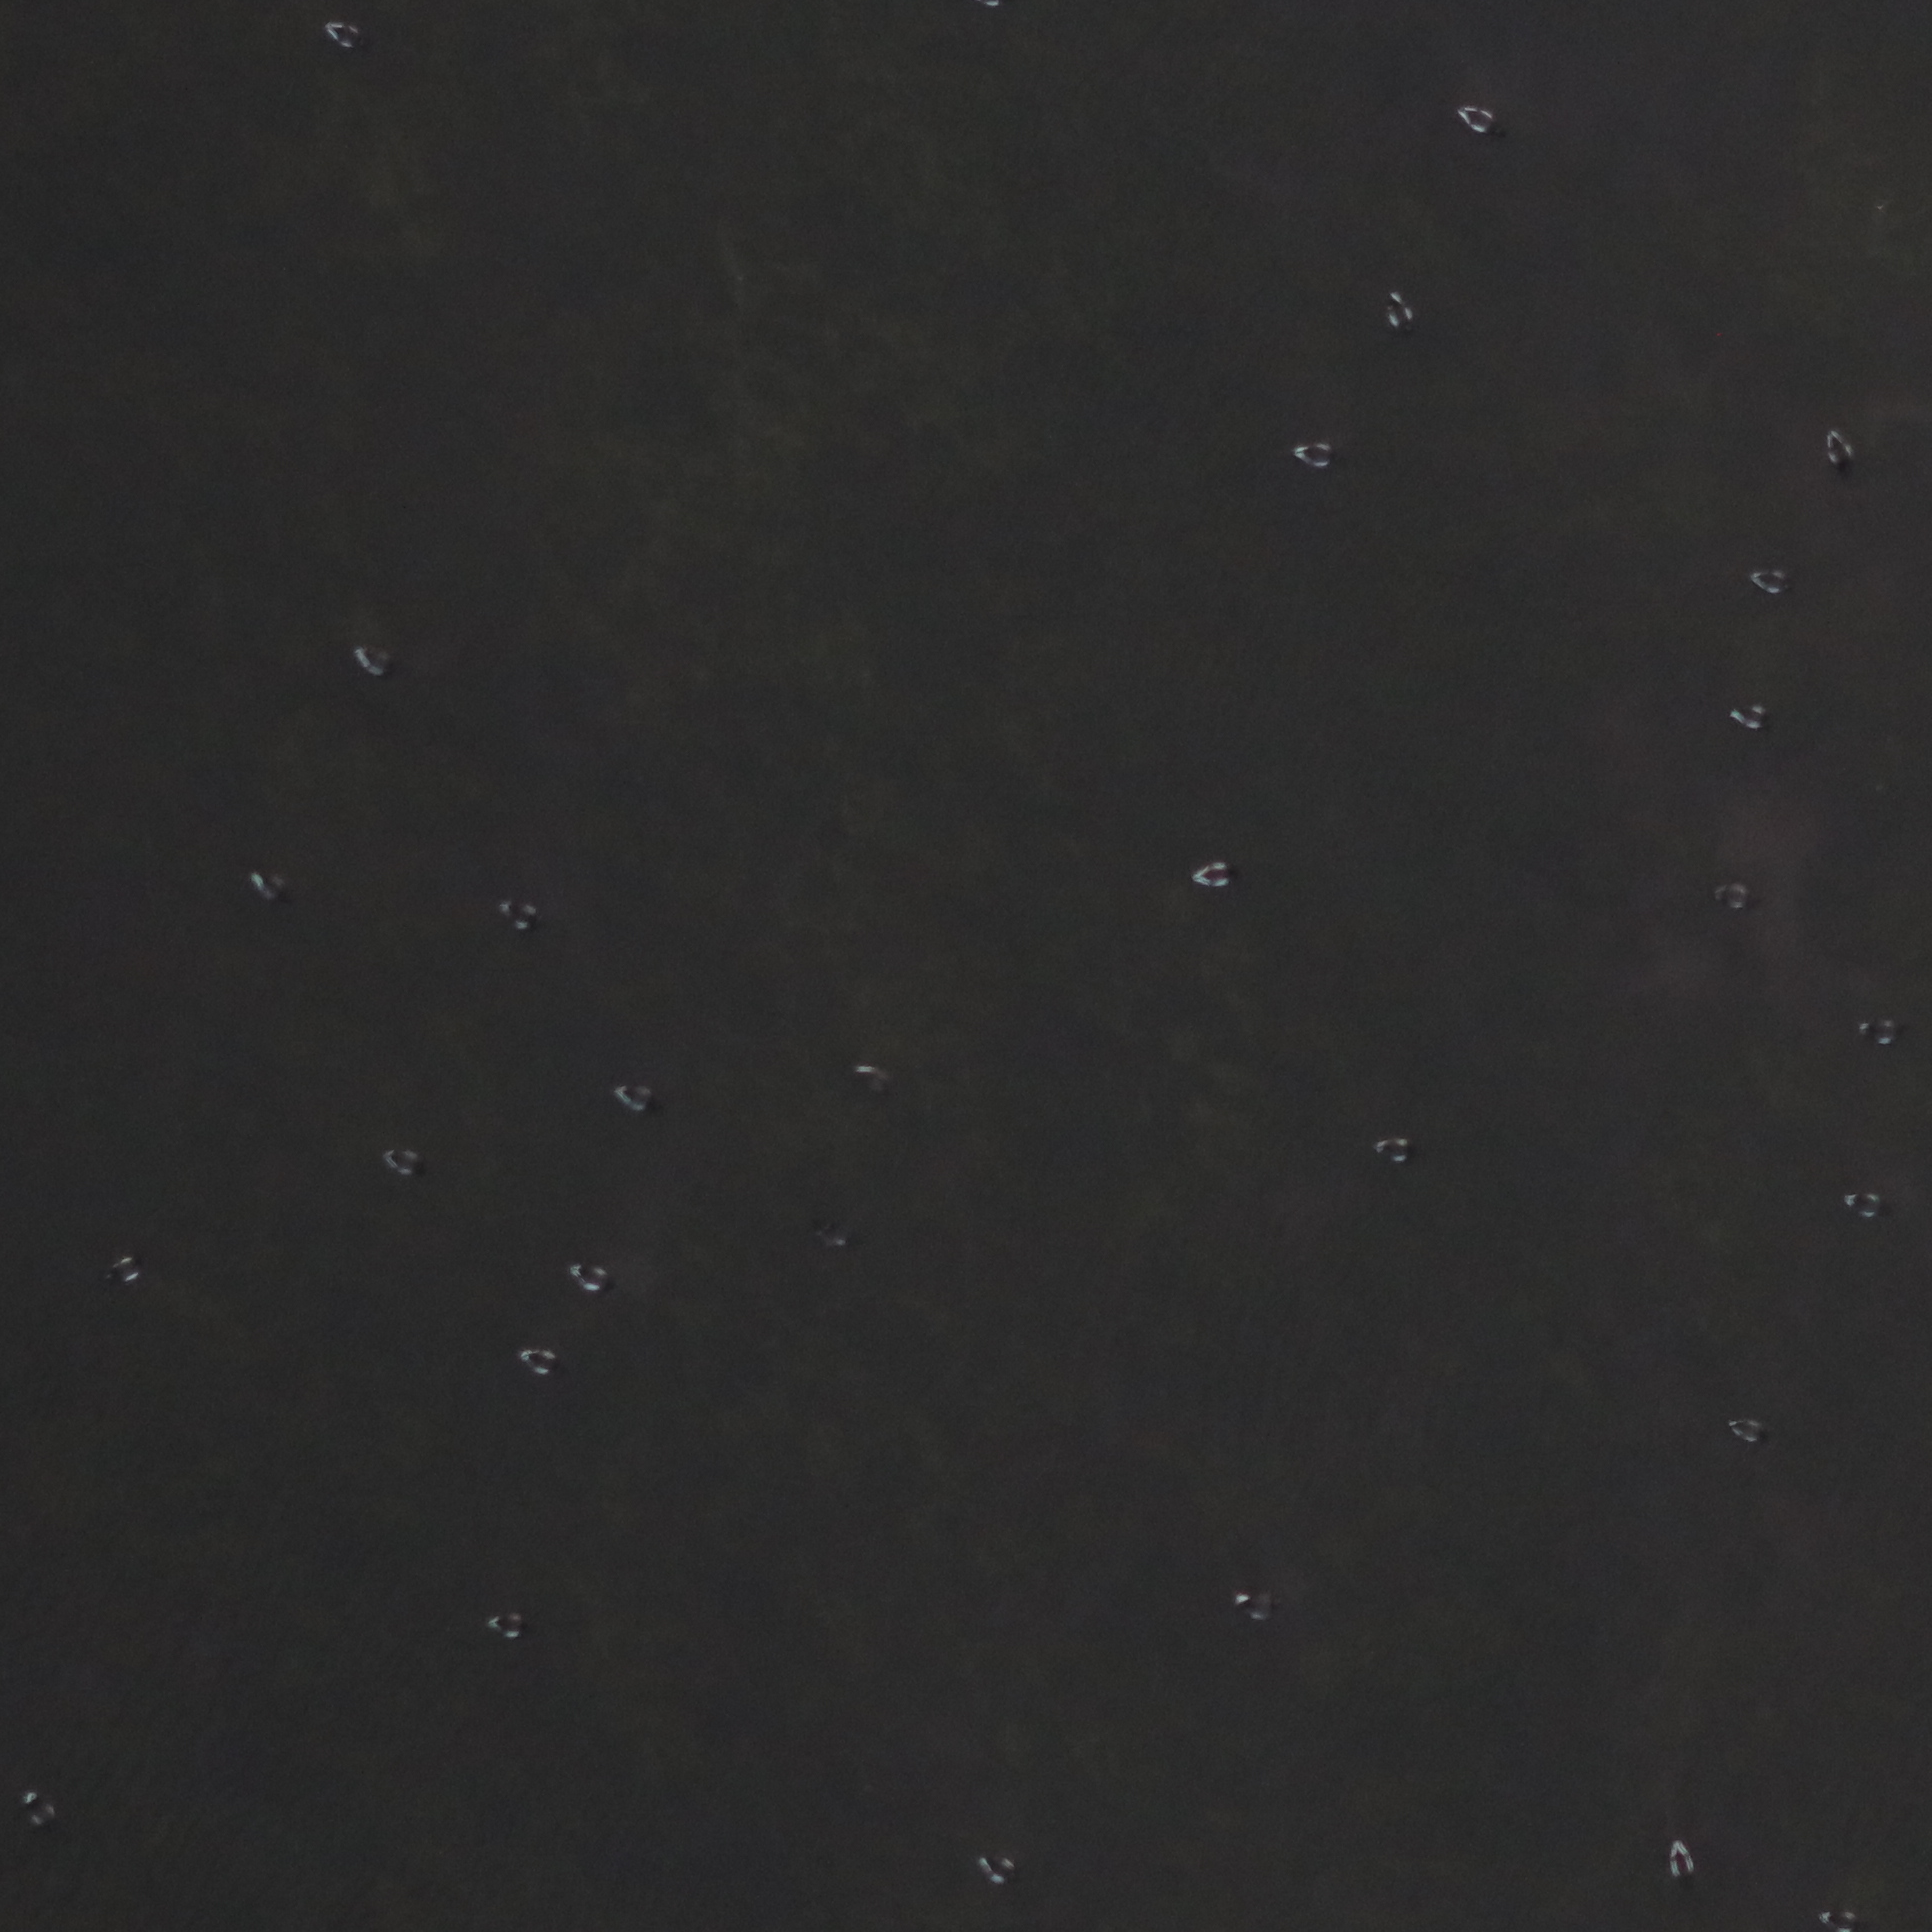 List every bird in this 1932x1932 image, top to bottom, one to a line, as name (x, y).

brant (345, 34)
brant (1478, 118)
brant (1401, 312)
brant (1840, 451)
brant (1317, 455)
brant (1773, 580)
brant (368, 656)
brant (1750, 719)
brant (1212, 874)
brant (261, 883)
brant (1733, 895)
brant (520, 915)
brant (1878, 1034)
brant (874, 1086)
brant (637, 1095)
brant (1395, 1150)
brant (404, 1161)
brant (1866, 1206)
brant (835, 1243)
brant (128, 1268)
brant (591, 1277)
brant (541, 1360)
brant (1750, 1432)
brant (1258, 1600)
brant (509, 1623)
brant (41, 1811)
brant (1677, 1861)
brant (1002, 1866)
brant (1839, 1920)